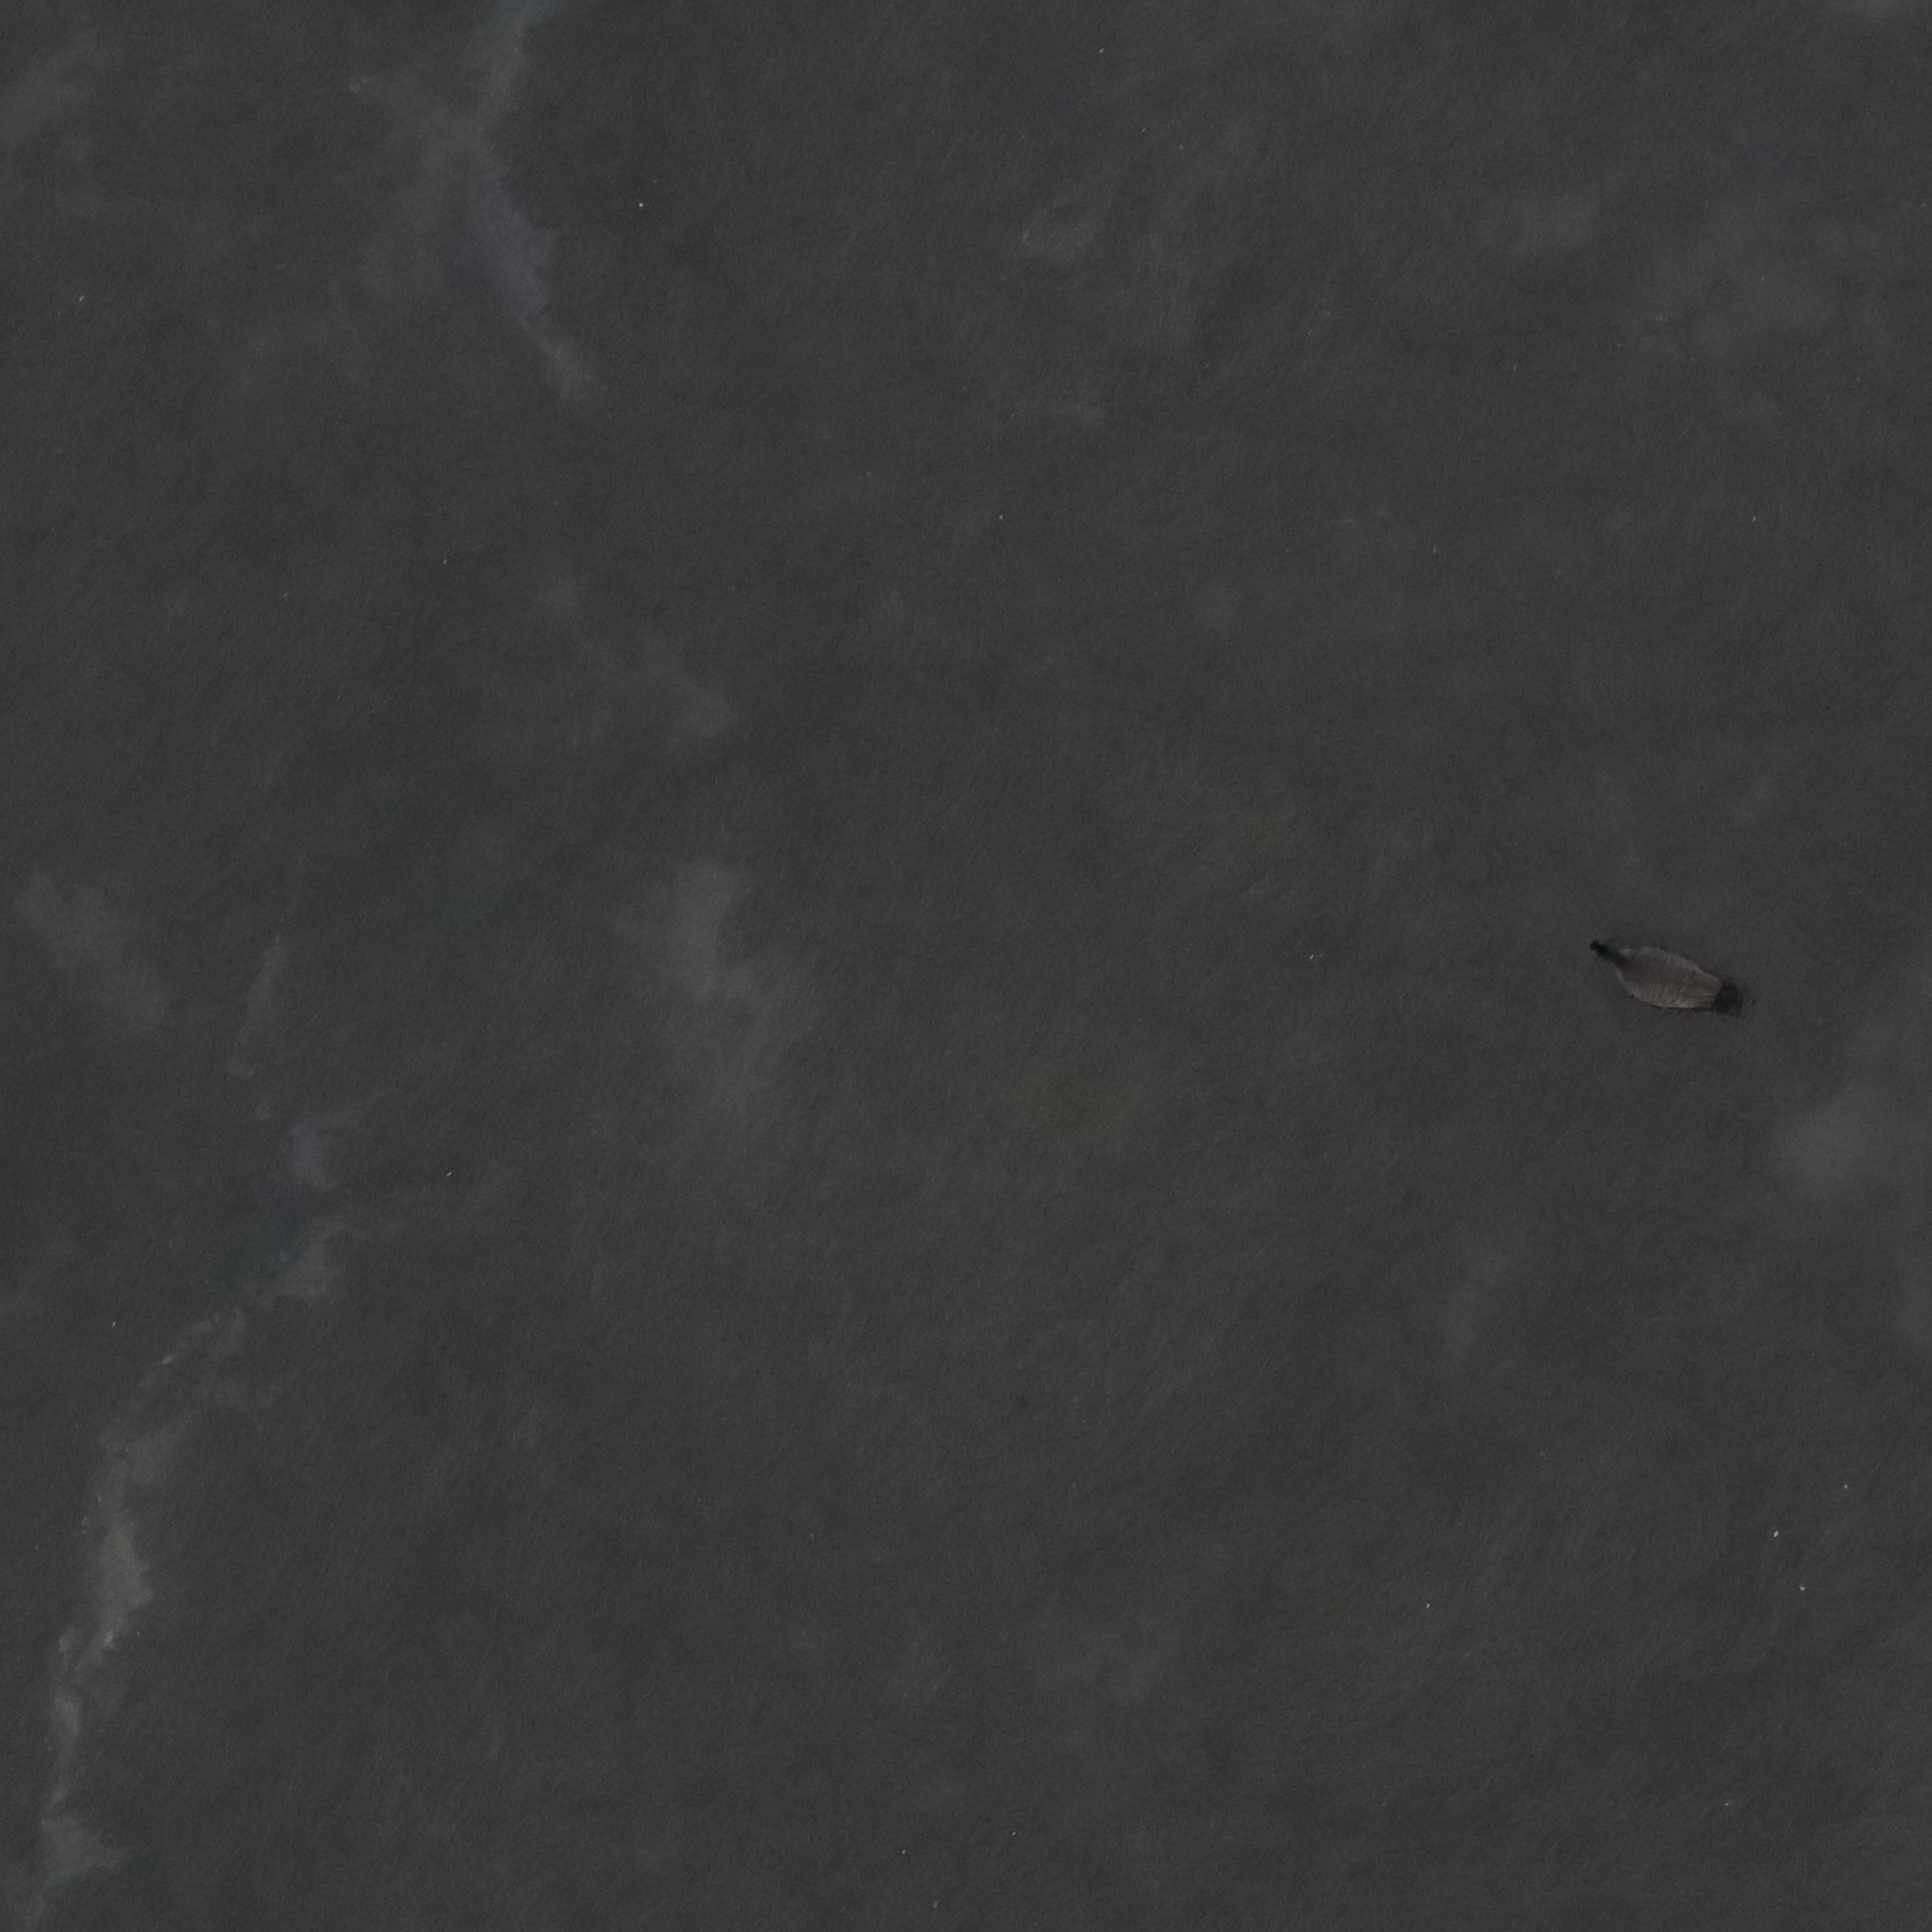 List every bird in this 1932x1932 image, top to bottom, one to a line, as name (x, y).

Canada goose (1658, 974)